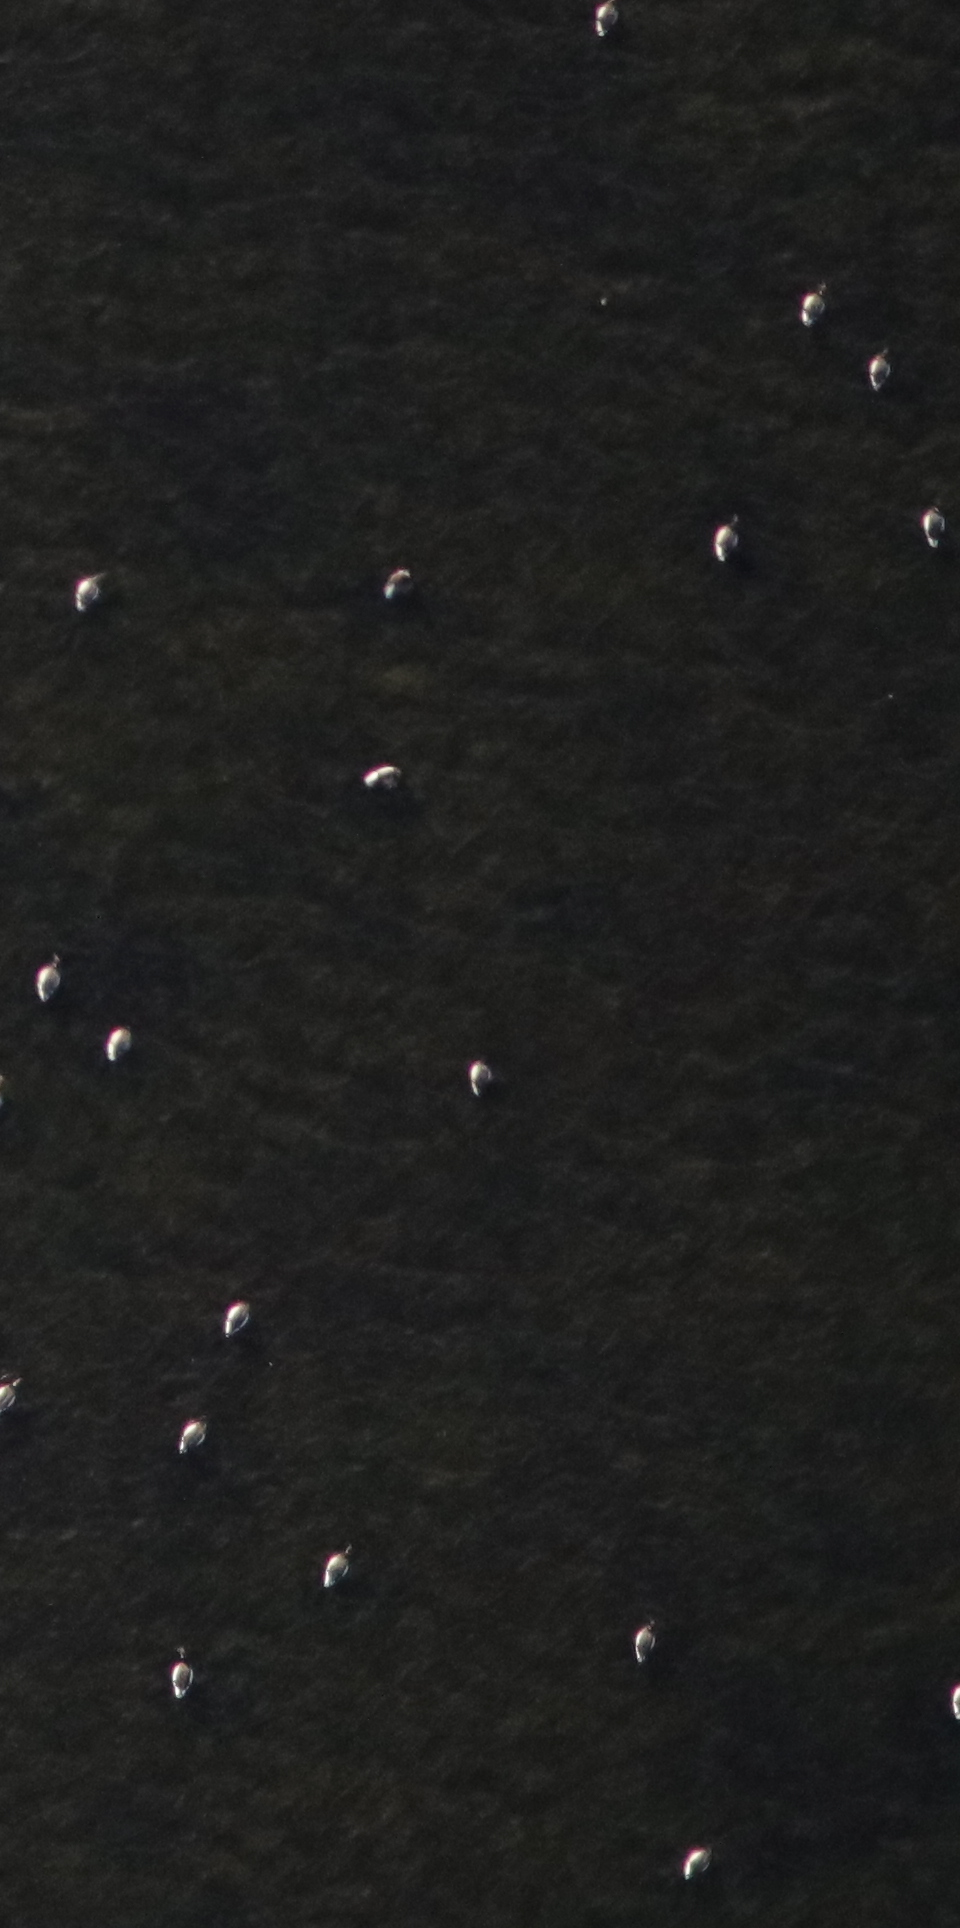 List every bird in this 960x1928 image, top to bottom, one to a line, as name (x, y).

brant (606, 15)
brant (815, 306)
brant (878, 369)
brant (932, 529)
brant (724, 540)
brant (396, 582)
brant (89, 592)
brant (381, 777)
brant (47, 979)
brant (119, 1041)
brant (478, 1076)
brant (236, 1319)
brant (4, 1396)
brant (192, 1437)
brant (336, 1566)
brant (643, 1641)
brant (181, 1674)
brant (694, 1862)